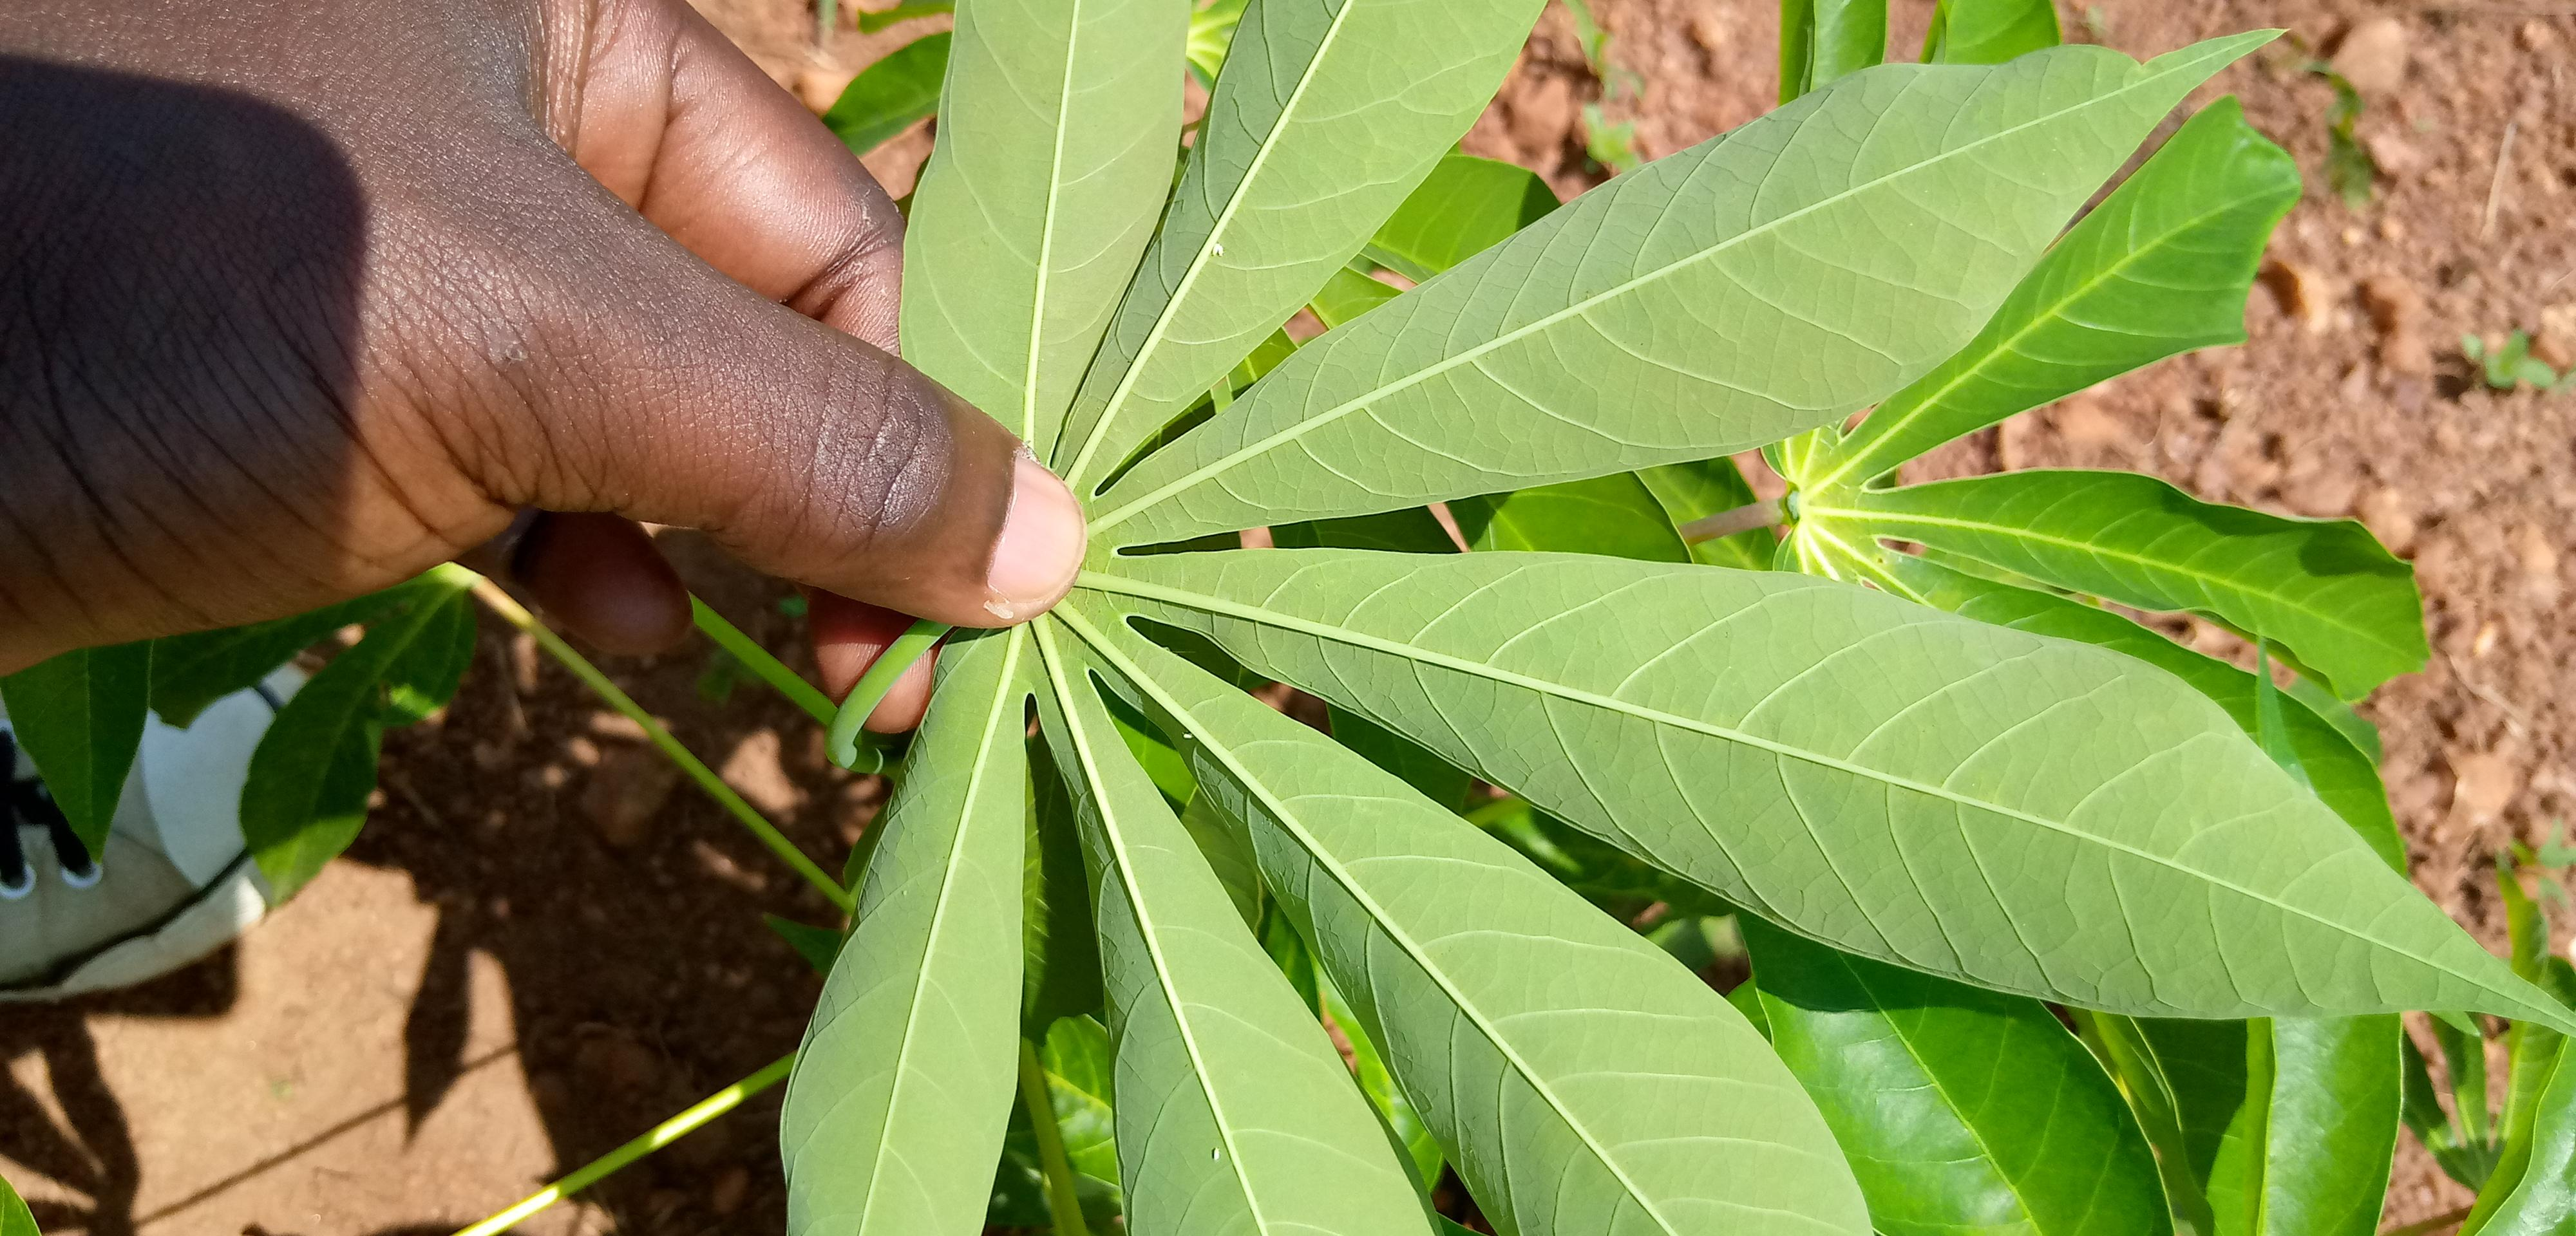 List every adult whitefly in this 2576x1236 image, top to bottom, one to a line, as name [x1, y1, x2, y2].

whitefly [1208, 241, 1231, 264]
whitefly [1178, 728, 1199, 751]
whitefly [1210, 1143, 1222, 1166]